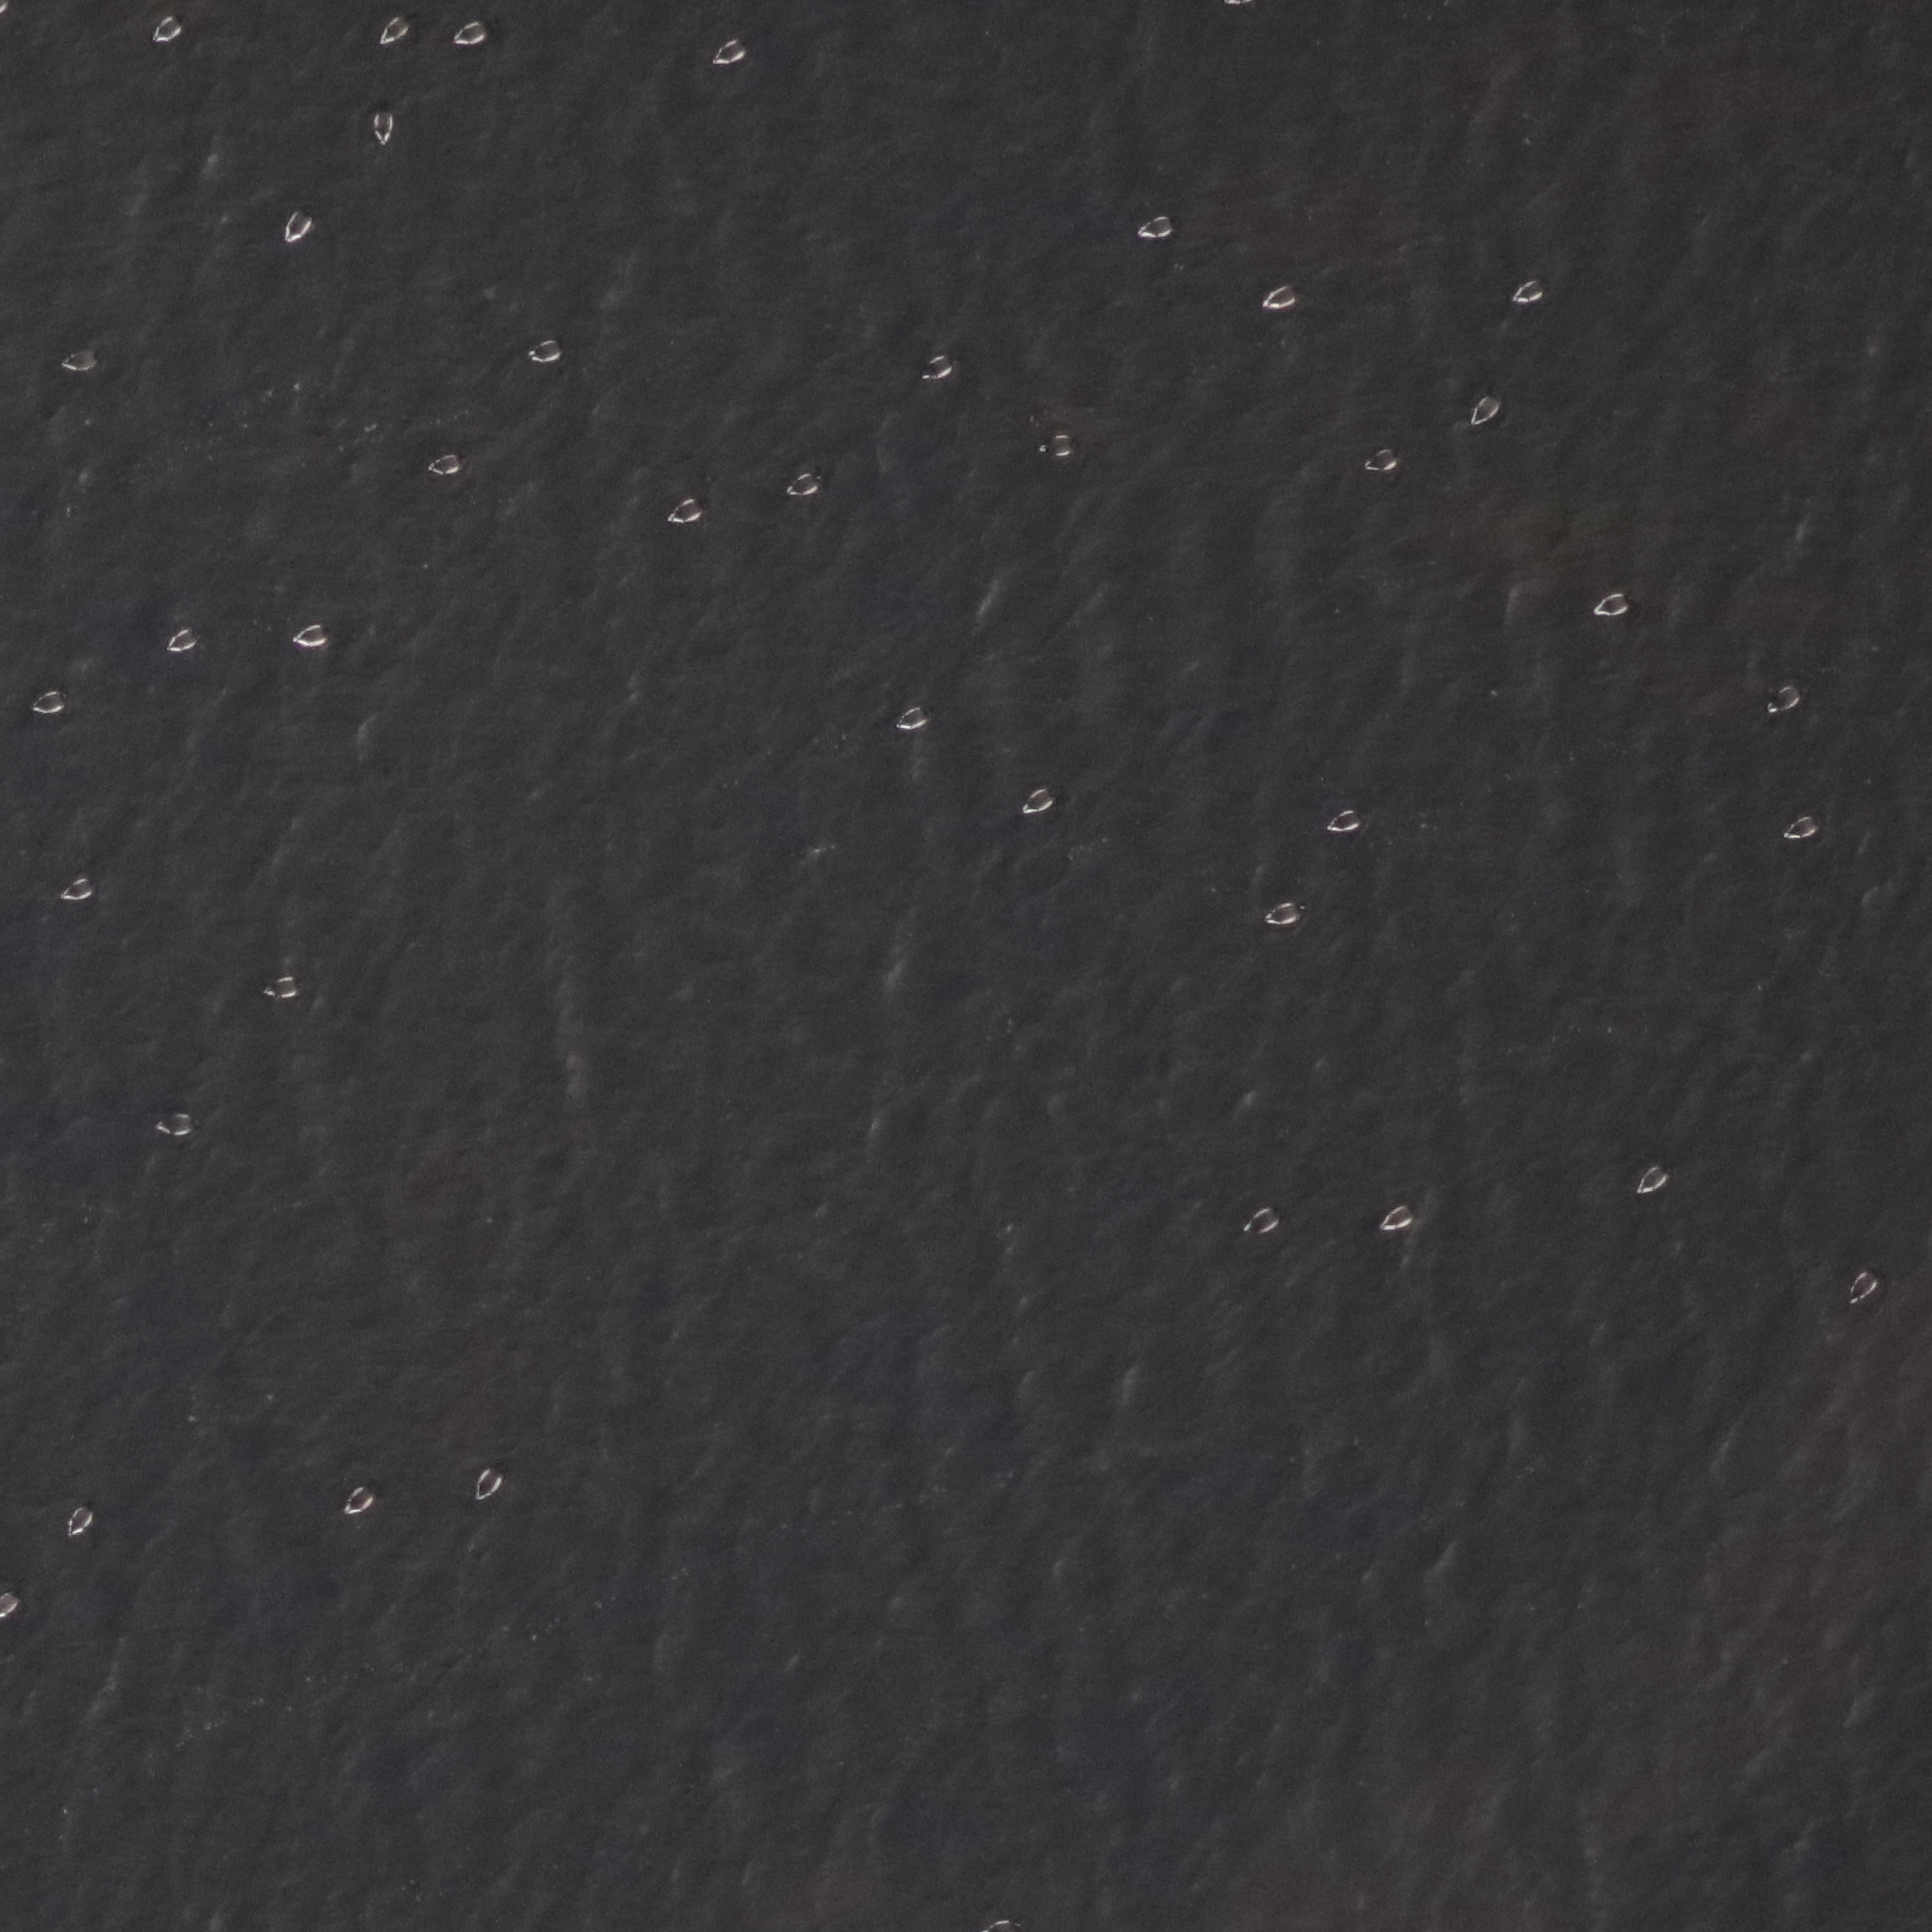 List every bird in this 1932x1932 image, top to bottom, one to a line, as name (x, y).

brant (397, 28)
brant (168, 30)
brant (470, 33)
brant (732, 52)
brant (385, 126)
brant (299, 225)
brant (1158, 227)
brant (1532, 291)
brant (1283, 298)
brant (548, 351)
brant (83, 361)
brant (939, 367)
brant (1486, 407)
brant (1060, 445)
brant (1382, 459)
brant (447, 464)
brant (806, 484)
brant (688, 511)
brant (1615, 606)
brant (313, 636)
brant (185, 640)
brant (1786, 699)
brant (51, 702)
brant (916, 717)
brant (1040, 801)
brant (1347, 821)
brant (1803, 829)
brant (81, 889)
brant (1285, 914)
brant (285, 988)
brant (178, 1125)
brant (1654, 1177)
brant (1400, 1217)
brant (1263, 1221)
brant (1864, 1285)
brant (489, 1484)
brant (361, 1500)
brant (82, 1518)
brant (5, 1604)
brant (1001, 1930)